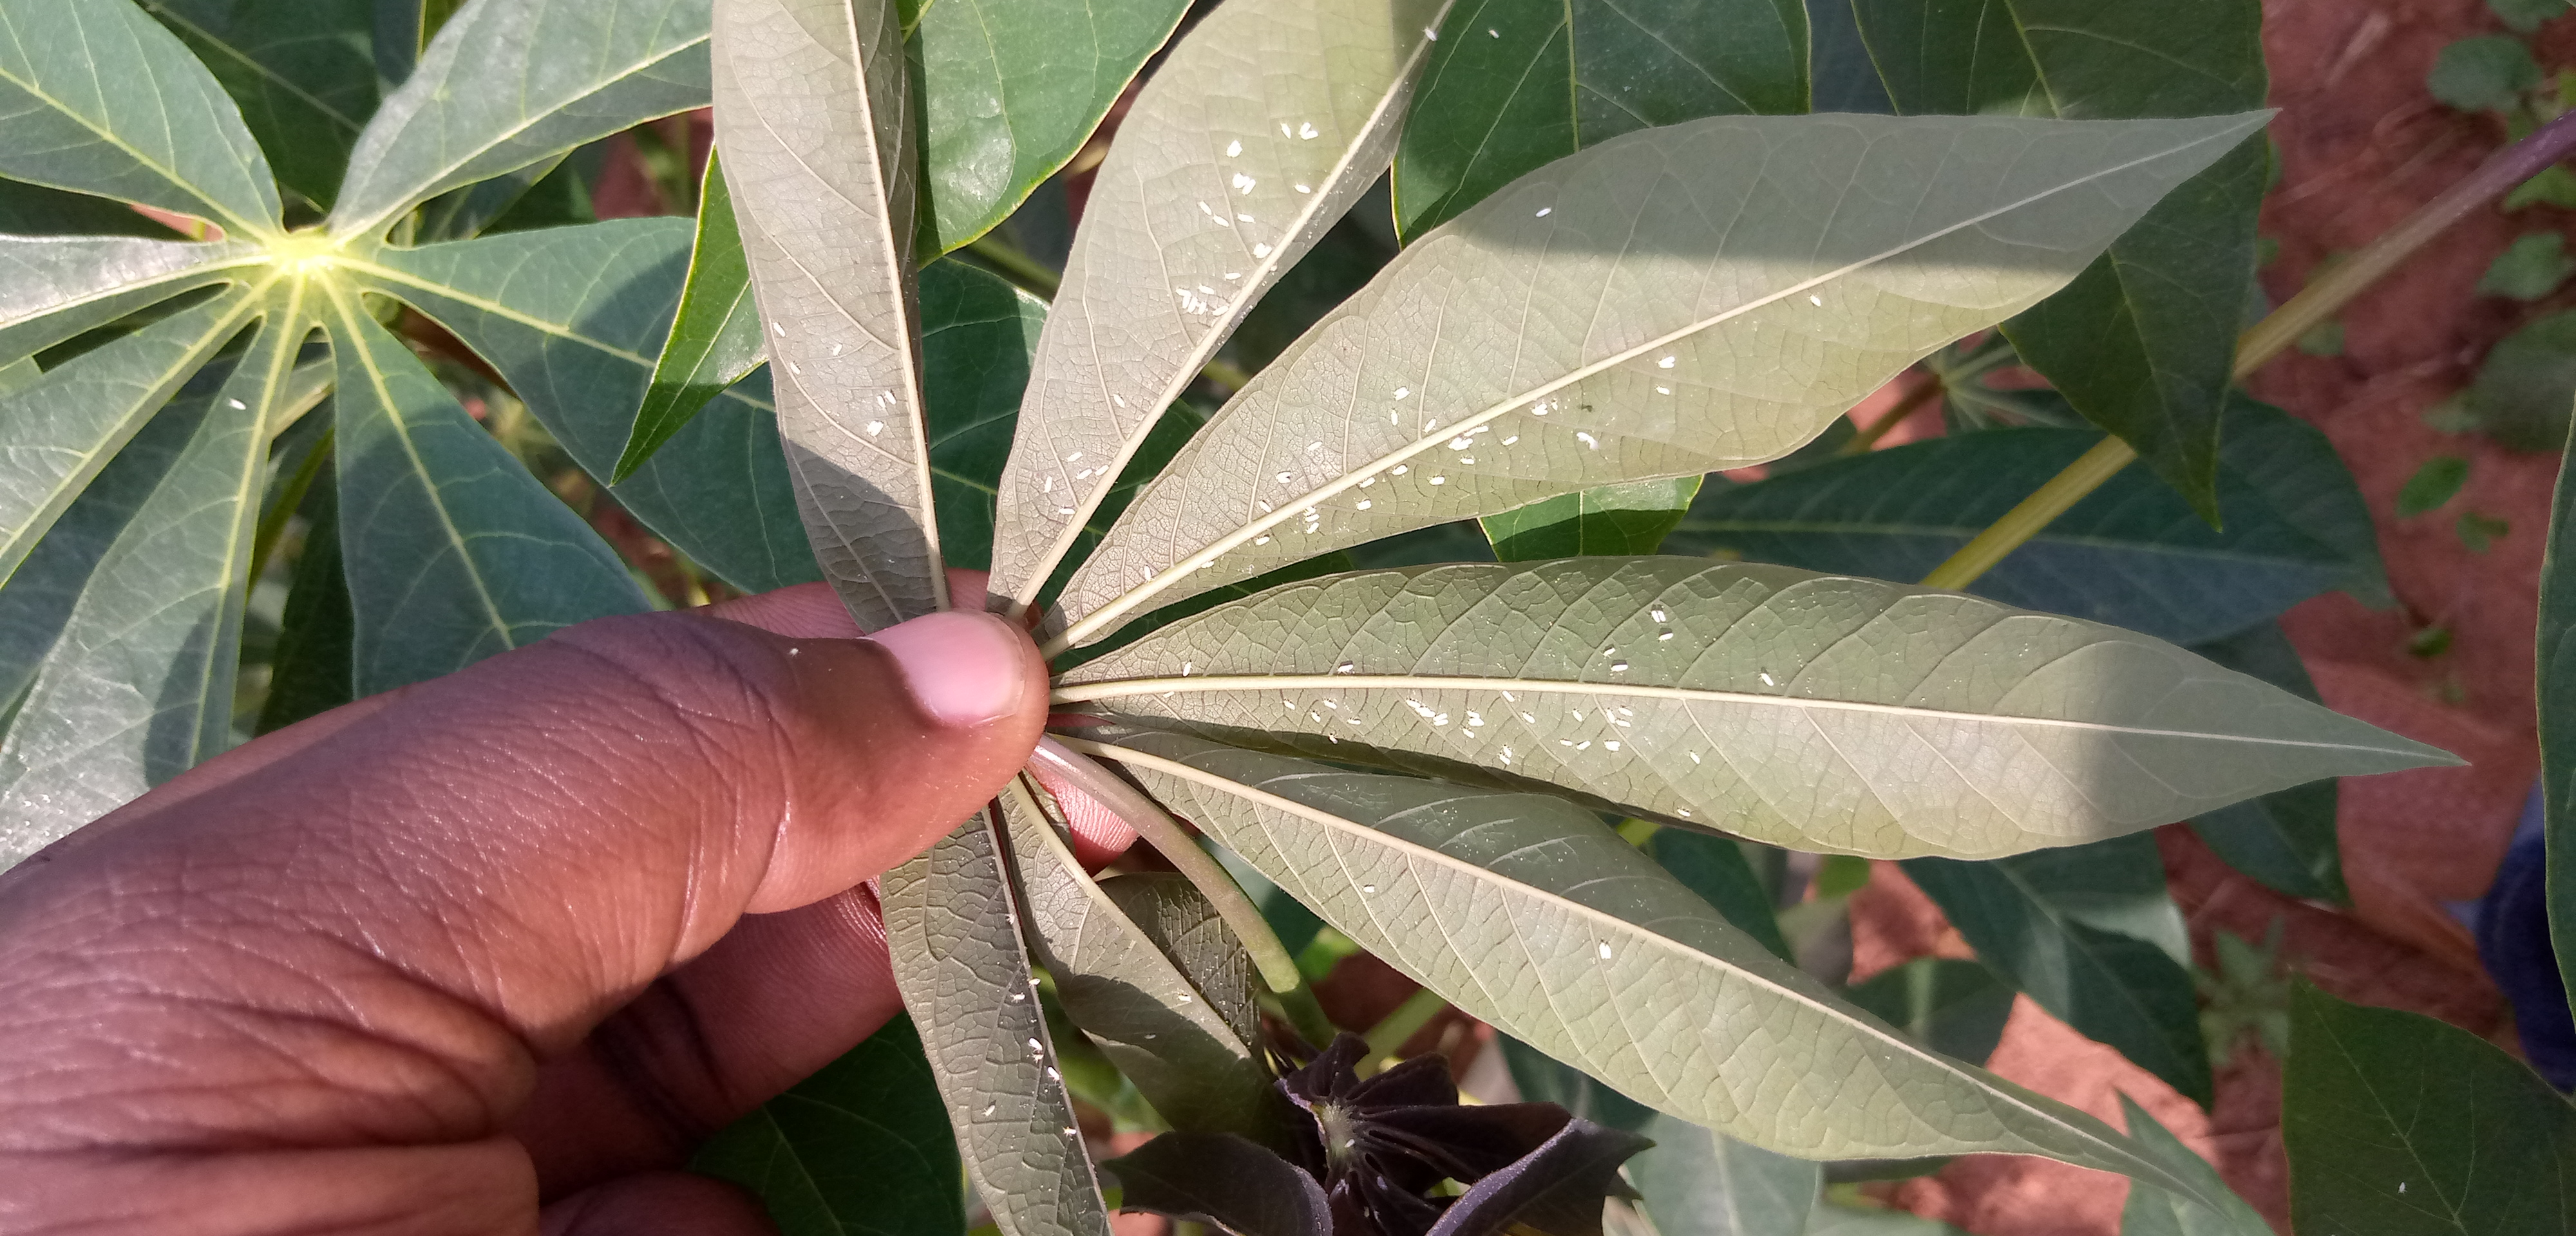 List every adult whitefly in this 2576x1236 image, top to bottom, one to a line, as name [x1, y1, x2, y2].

whitefly [1421, 25, 1439, 44]
whitefly [1485, 28, 1502, 41]
whitefly [1279, 120, 1292, 140]
whitefly [1298, 120, 1312, 136]
whitefly [1301, 129, 1320, 142]
whitefly [1225, 139, 1240, 157]
whitefly [1231, 145, 1243, 160]
whitefly [1232, 171, 1242, 185]
whitefly [1236, 175, 1250, 191]
whitefly [1241, 178, 1256, 198]
whitefly [1291, 182, 1313, 196]
whitefly [1197, 198, 1213, 216]
whitefly [1534, 206, 1553, 220]
whitefly [1235, 212, 1257, 224]
whitefly [1212, 213, 1231, 229]
whitefly [1253, 241, 1266, 256]
whitefly [1256, 245, 1273, 260]
whitefly [1223, 270, 1242, 283]
whitefly [1197, 283, 1217, 297]
whitefly [1176, 287, 1193, 296]
whitefly [1806, 293, 1826, 309]
whitefly [1187, 295, 1198, 315]
whitefly [1181, 295, 1191, 310]
whitefly [1197, 299, 1207, 317]
whitefly [1211, 304, 1230, 319]
whitefly [771, 320, 790, 339]
whitefly [831, 342, 845, 358]
whitefly [1657, 355, 1676, 364]
whitefly [788, 360, 802, 377]
whitefly [1657, 364, 1675, 370]
whitefly [1654, 383, 1672, 397]
whitefly [1392, 385, 1407, 396]
whitefly [1394, 389, 1411, 402]
whitefly [884, 389, 898, 406]
whitefly [1111, 392, 1127, 410]
whitefly [875, 394, 887, 409]
whitefly [227, 396, 249, 413]
whitefly [1535, 402, 1548, 411]
whitefly [1390, 407, 1399, 427]
whitefly [1529, 409, 1549, 417]
whitefly [1422, 415, 1437, 435]
whitefly [865, 420, 878, 434]
whitefly [871, 421, 884, 438]
whitefly [1476, 422, 1490, 434]
whitefly [1463, 426, 1476, 437]
whitefly [1575, 429, 1598, 451]
whitefly [1499, 434, 1520, 447]
whitefly [1448, 436, 1463, 449]
whitefly [1459, 436, 1475, 445]
whitefly [1305, 439, 1323, 453]
whitefly [1454, 443, 1471, 454]
whitefly [1066, 450, 1084, 465]
whitefly [1457, 456, 1477, 467]
whitefly [1095, 462, 1110, 476]
whitefly [1390, 463, 1410, 478]
whitefly [1075, 467, 1094, 482]
whitefly [1276, 470, 1292, 478]
whitefly [1042, 474, 1054, 494]
whitefly [1426, 475, 1448, 487]
whitefly [1356, 476, 1376, 491]
whitefly [1276, 477, 1293, 485]
whitefly [1256, 498, 1273, 514]
whitefly [1355, 499, 1372, 509]
whitefly [1356, 503, 1373, 512]
whitefly [1305, 505, 1319, 514]
whitefly [1057, 506, 1078, 517]
whitefly [1305, 512, 1321, 523]
whitefly [1305, 521, 1320, 536]
whitefly [1254, 534, 1271, 549]
whitefly [1200, 559, 1217, 570]
whitefly [1142, 563, 1154, 583]
whitefly [1650, 608, 1661, 624]
whitefly [1656, 609, 1668, 623]
whitefly [1656, 631, 1675, 642]
whitefly [787, 645, 804, 658]
whitefly [1601, 645, 1618, 659]
whitefly [1180, 659, 1195, 677]
whitefly [1334, 662, 1356, 675]
whitefly [1607, 662, 1630, 675]
whitefly [1757, 671, 1777, 688]
whitefly [1501, 689, 1516, 704]
whitefly [1161, 690, 1176, 700]
whitefly [1321, 697, 1340, 711]
whitefly [1405, 697, 1422, 708]
whitefly [1282, 698, 1296, 711]
whitefly [1616, 706, 1634, 719]
whitefly [1413, 707, 1433, 711]
whitefly [1605, 707, 1616, 724]
whitefly [1465, 707, 1482, 718]
whitefly [1570, 707, 1585, 724]
whitefly [1309, 710, 1322, 724]
whitefly [1521, 710, 1536, 726]
whitefly [1418, 711, 1437, 717]
whitefly [1432, 712, 1448, 721]
whitefly [1345, 716, 1362, 728]
whitefly [1466, 718, 1486, 727]
whitefly [1432, 718, 1451, 727]
whitefly [1615, 718, 1632, 730]
whitefly [1461, 726, 1476, 740]
whitefly [1327, 733, 1340, 747]
whitefly [1557, 738, 1575, 748]
whitefly [1604, 738, 1621, 747]
whitefly [1575, 740, 1593, 753]
whitefly [1501, 743, 1513, 759]
whitefly [1604, 744, 1620, 753]
whitefly [1688, 749, 1703, 766]
whitefly [1498, 752, 1512, 767]
whitefly [1676, 807, 1692, 818]
whitefly [1361, 884, 1376, 895]
whitefly [1597, 940, 1605, 960]
whitefly [1605, 943, 1614, 961]
whitefly [1025, 978, 1043, 988]
whitefly [1010, 992, 1028, 1003]
whitefly [1177, 992, 1192, 1005]
whitefly [1142, 1033, 1158, 1042]
whitefly [1028, 1035, 1044, 1052]
whitefly [1028, 1052, 1046, 1063]
whitefly [1046, 1065, 1061, 1083]
whitefly [980, 1103, 998, 1119]
whitefly [1063, 1126, 1079, 1138]